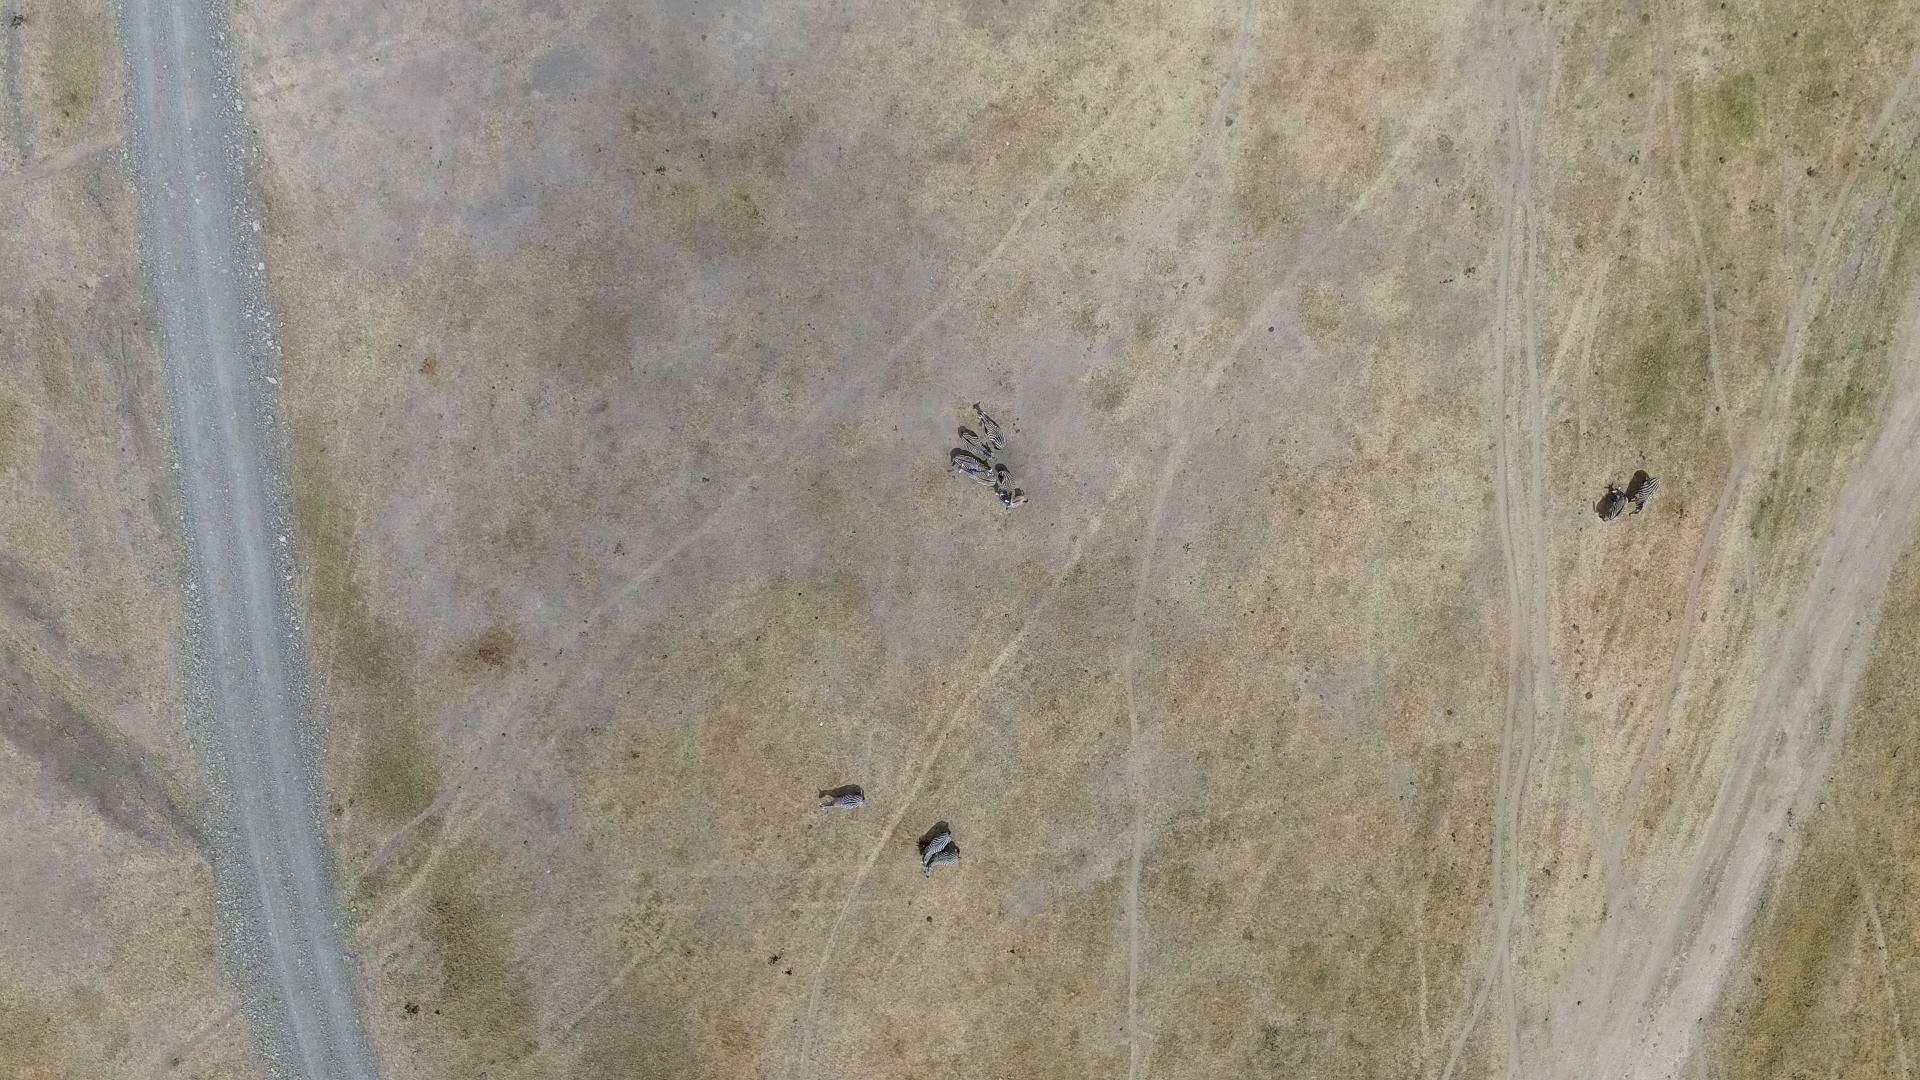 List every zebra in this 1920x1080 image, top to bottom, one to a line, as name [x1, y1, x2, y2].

zebra [978, 411, 1005, 449]
zebra [960, 432, 996, 461]
zebra [954, 454, 995, 475]
zebra [958, 464, 996, 486]
zebra [999, 470, 1016, 497]
zebra [1631, 483, 1657, 516]
zebra [996, 492, 1026, 509]
zebra [1602, 496, 1628, 524]
zebra [817, 794, 863, 812]
zebra [920, 831, 953, 874]
zebra [926, 851, 962, 878]